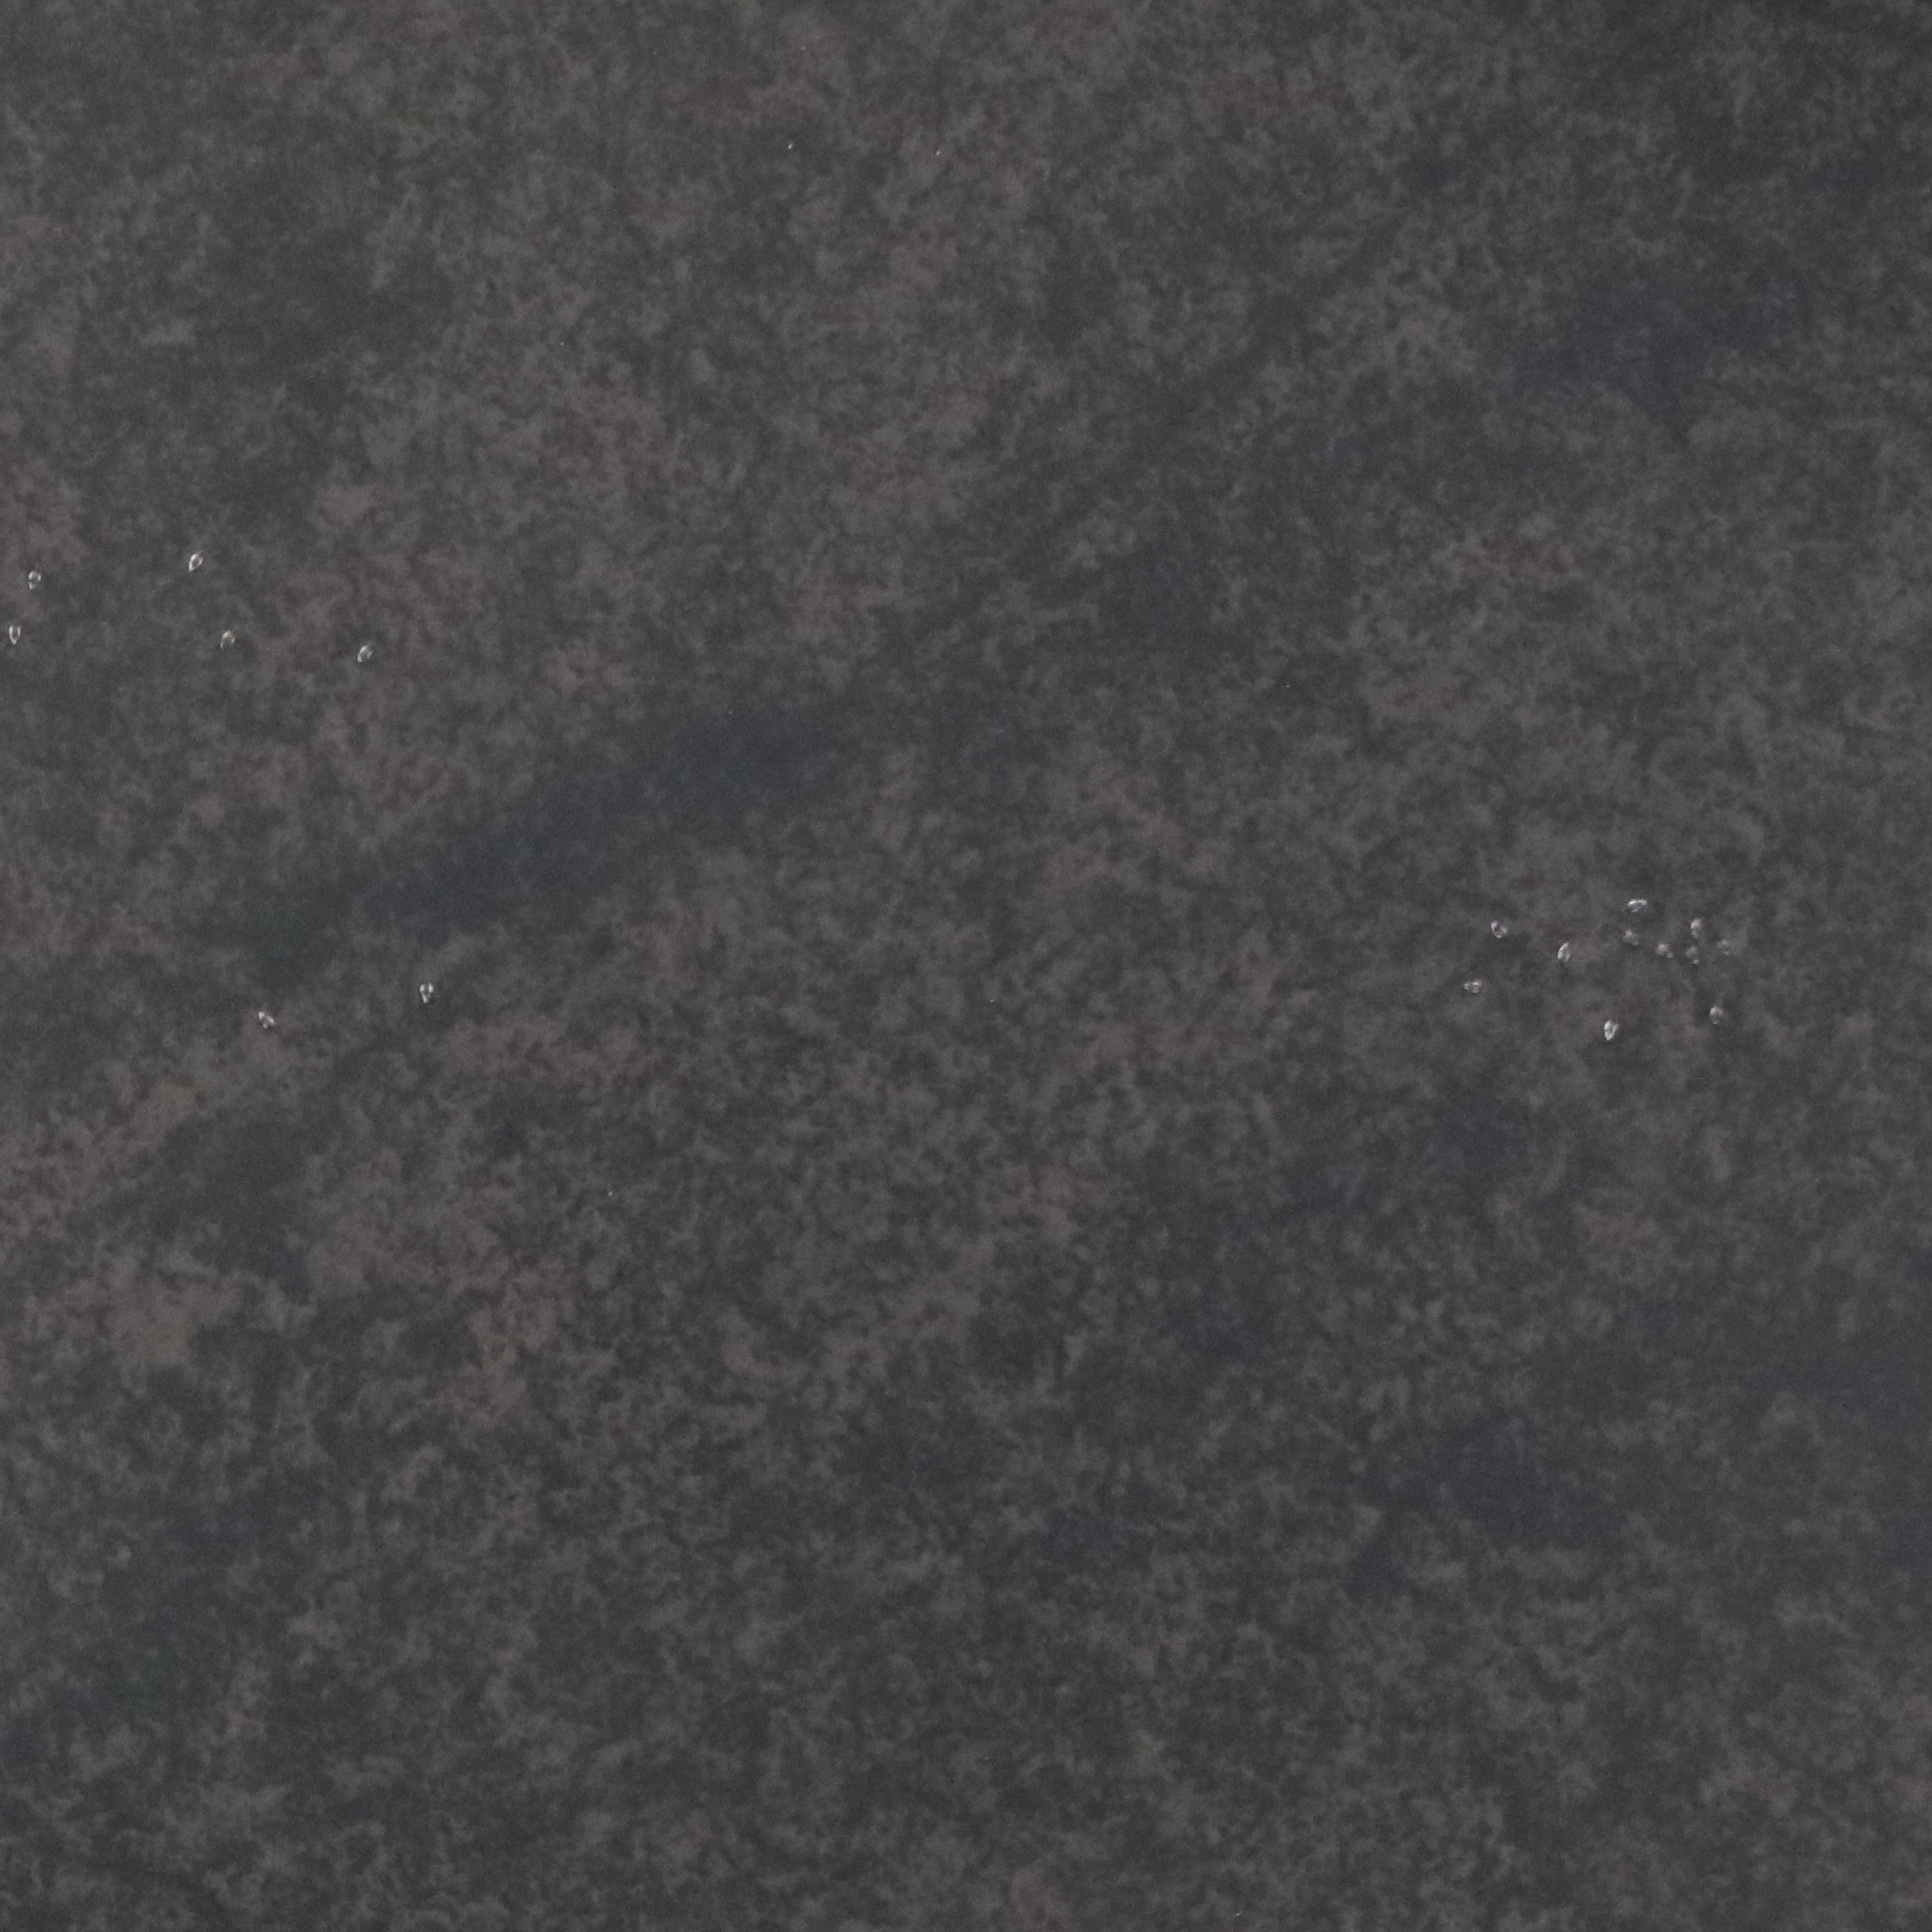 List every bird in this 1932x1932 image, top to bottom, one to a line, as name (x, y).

brant (194, 559)
brant (34, 577)
brant (15, 633)
brant (228, 639)
brant (365, 656)
brant (1631, 906)
brant (1694, 924)
brant (1501, 929)
brant (1627, 938)
brant (1660, 947)
brant (1725, 949)
brant (1568, 951)
brant (1696, 960)
brant (1472, 984)
brant (423, 993)
brant (1711, 1017)
brant (266, 1023)
brant (1611, 1029)